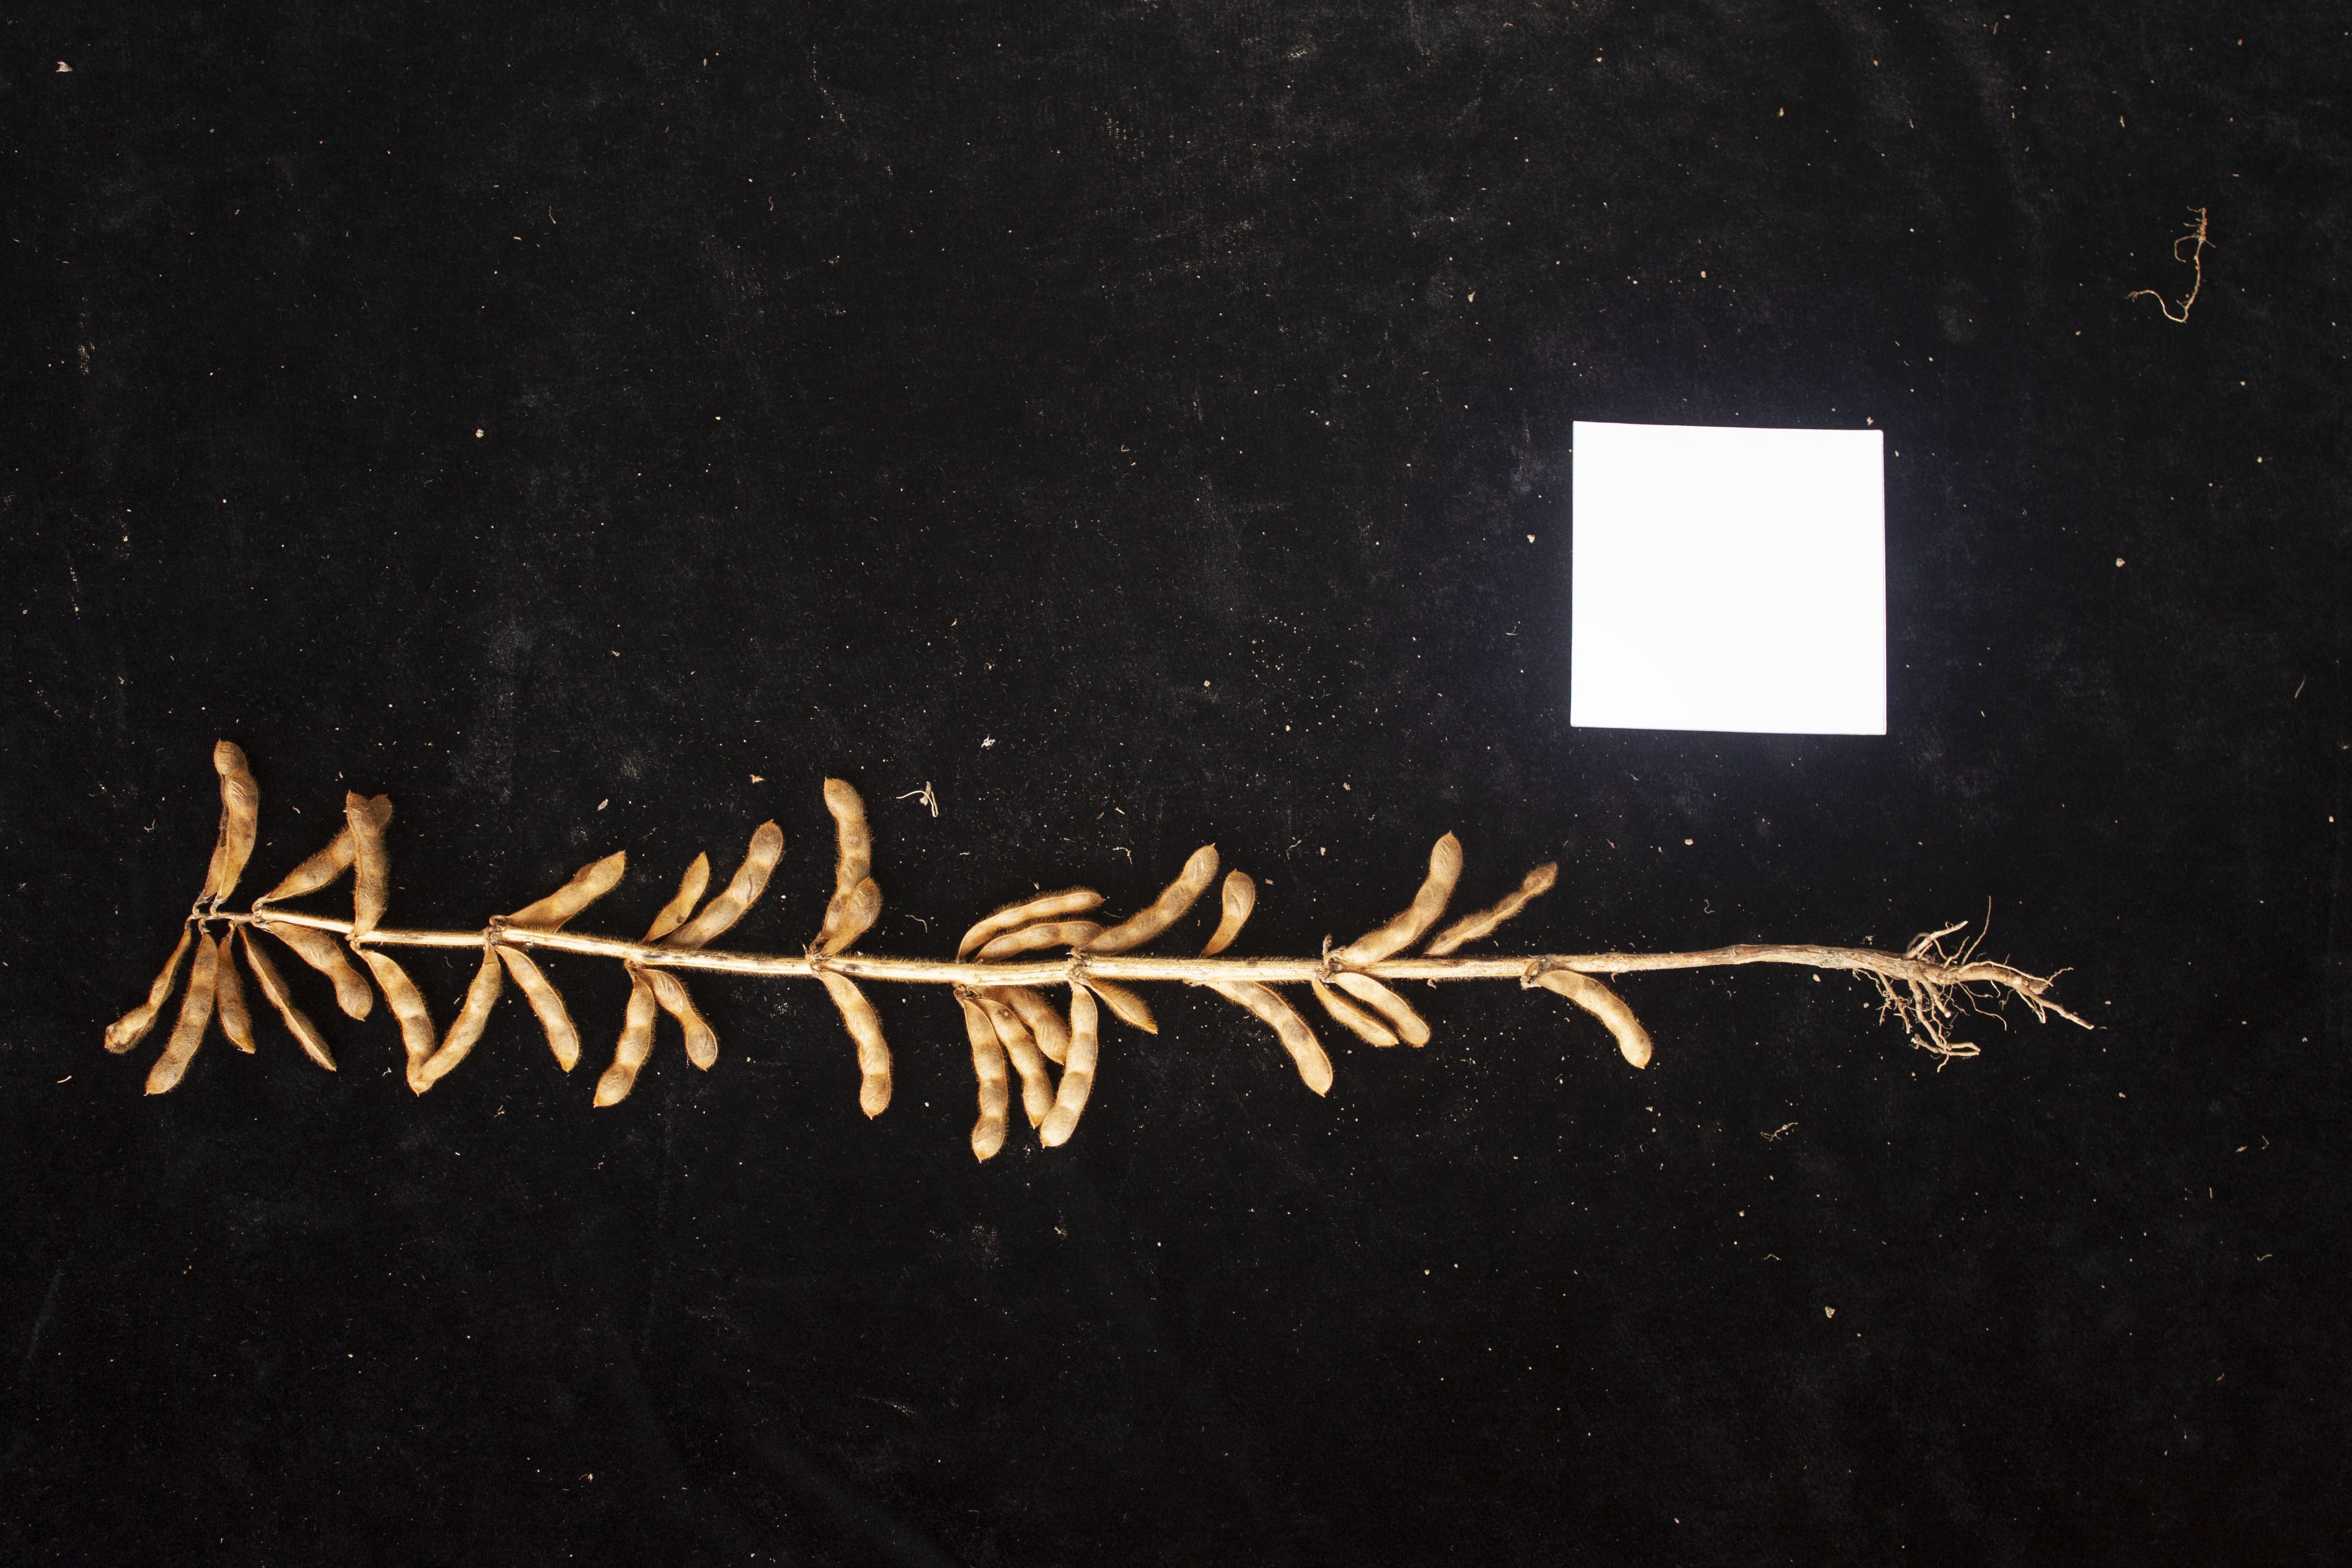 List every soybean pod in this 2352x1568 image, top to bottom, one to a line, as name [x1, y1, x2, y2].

soybean pod [211, 741, 258, 912]
soybean pod [811, 780, 873, 947]
soybean pod [345, 792, 389, 942]
soybean pod [252, 795, 393, 906]
soybean pod [661, 821, 784, 948]
soybean pod [1326, 830, 1464, 969]
soybean pod [1081, 842, 1220, 955]
soybean pod [495, 849, 626, 928]
soybean pod [642, 851, 711, 943]
soybean pod [1424, 863, 1558, 958]
soybean pod [1198, 870, 1256, 958]
soybean pod [817, 875, 882, 957]
soybean pod [954, 889, 1105, 959]
soybean pod [975, 919, 1104, 961]
soybean pod [252, 921, 374, 1022]
soybean pod [102, 923, 191, 1054]
soybean pod [217, 924, 256, 1056]
soybean pod [145, 925, 219, 1096]
soybean pod [236, 925, 339, 1074]
soybean pod [408, 943, 501, 1097]
soybean pod [495, 943, 581, 1077]
soybean pod [354, 948, 438, 1078]
soybean pod [637, 966, 719, 1073]
soybean pod [592, 967, 657, 1108]
soybean pod [1526, 968, 1651, 1071]
soybean pod [812, 970, 892, 1119]
soybean pod [1324, 973, 1431, 1050]
soybean pod [1083, 978, 1159, 1037]
soybean pod [1312, 978, 1400, 1048]
soybean pod [1039, 983, 1098, 1151]
soybean pod [1189, 983, 1334, 1099]
soybean pod [984, 989, 1070, 1068]
soybean pod [954, 992, 1010, 1163]
soybean pod [974, 995, 1054, 1130]